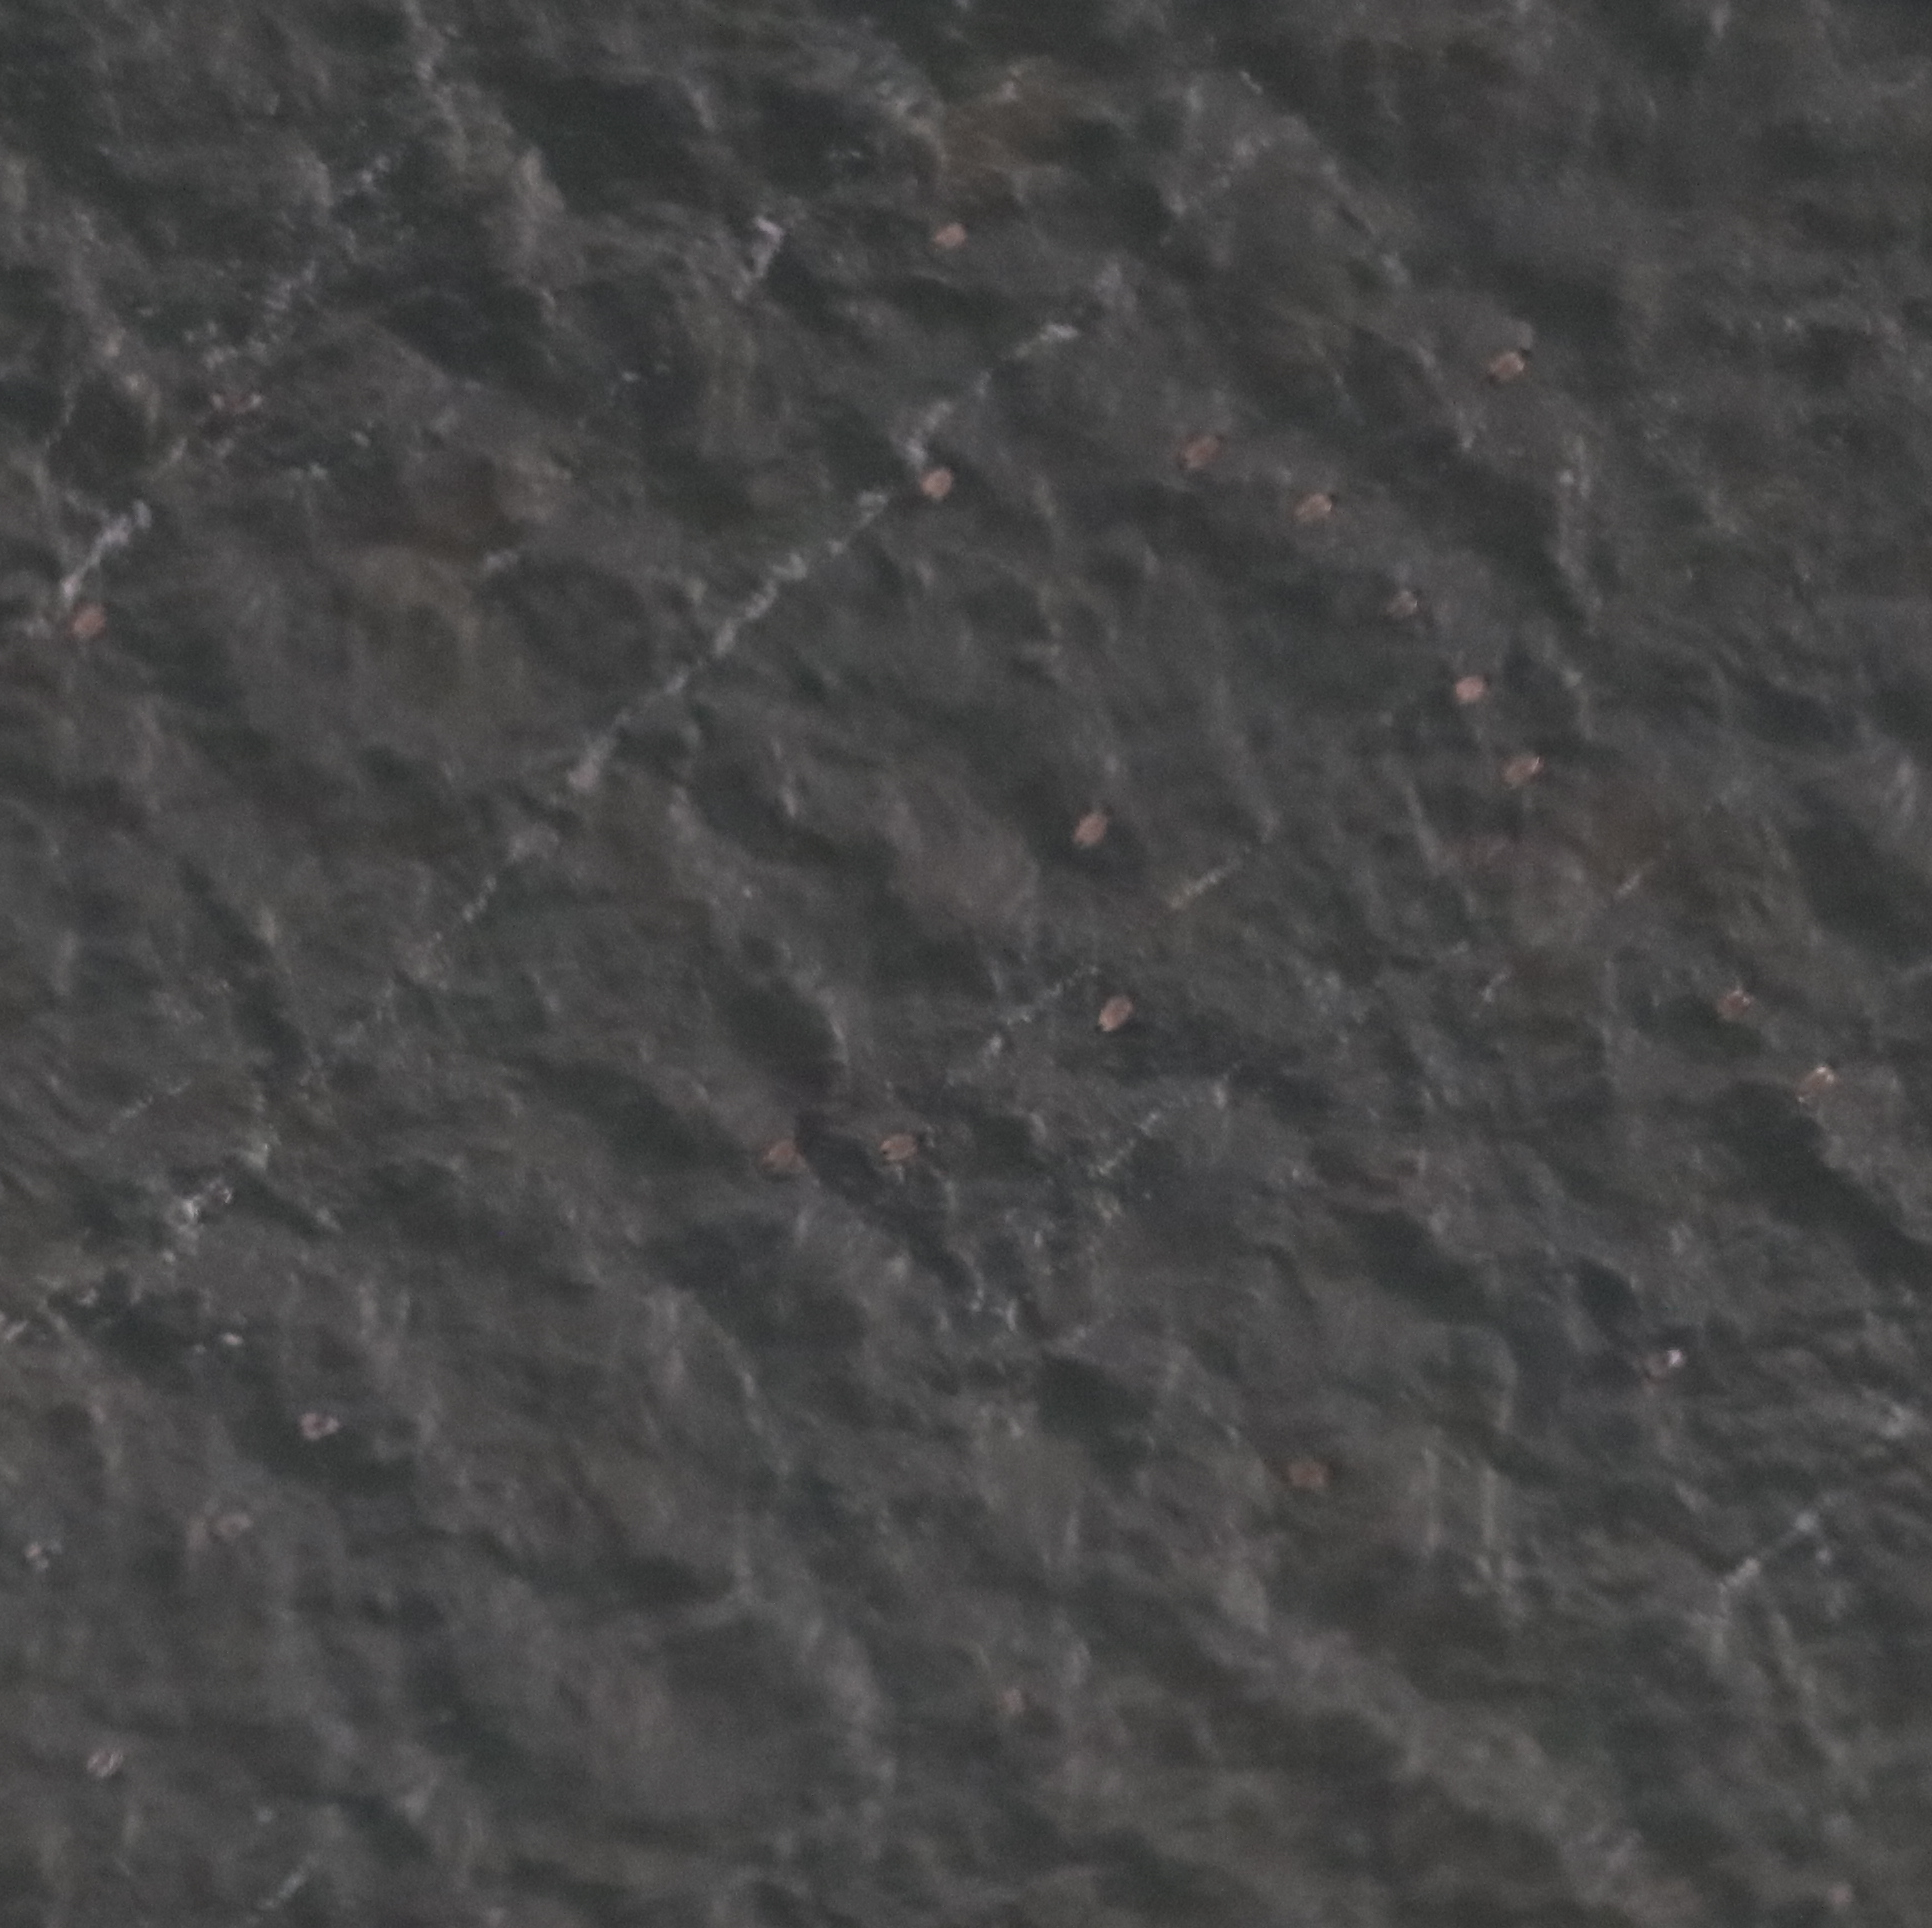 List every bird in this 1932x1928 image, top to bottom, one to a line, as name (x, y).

Canada goose (954, 235)
Canada goose (1512, 367)
Canada goose (1204, 455)
Canada goose (936, 486)
Canada goose (1320, 509)
Canada goose (1402, 608)
Canada goose (91, 625)
Canada goose (1469, 690)
Canada goose (1519, 768)
Canada goose (1091, 834)
Canada goose (1737, 1009)
Canada goose (1115, 1014)
Canada goose (1817, 1082)
Canada goose (902, 1147)
Canada goose (780, 1157)
Canada goose (1662, 1360)
brant (319, 1429)
Canada goose (1310, 1477)
brant (36, 1553)
brant (105, 1764)